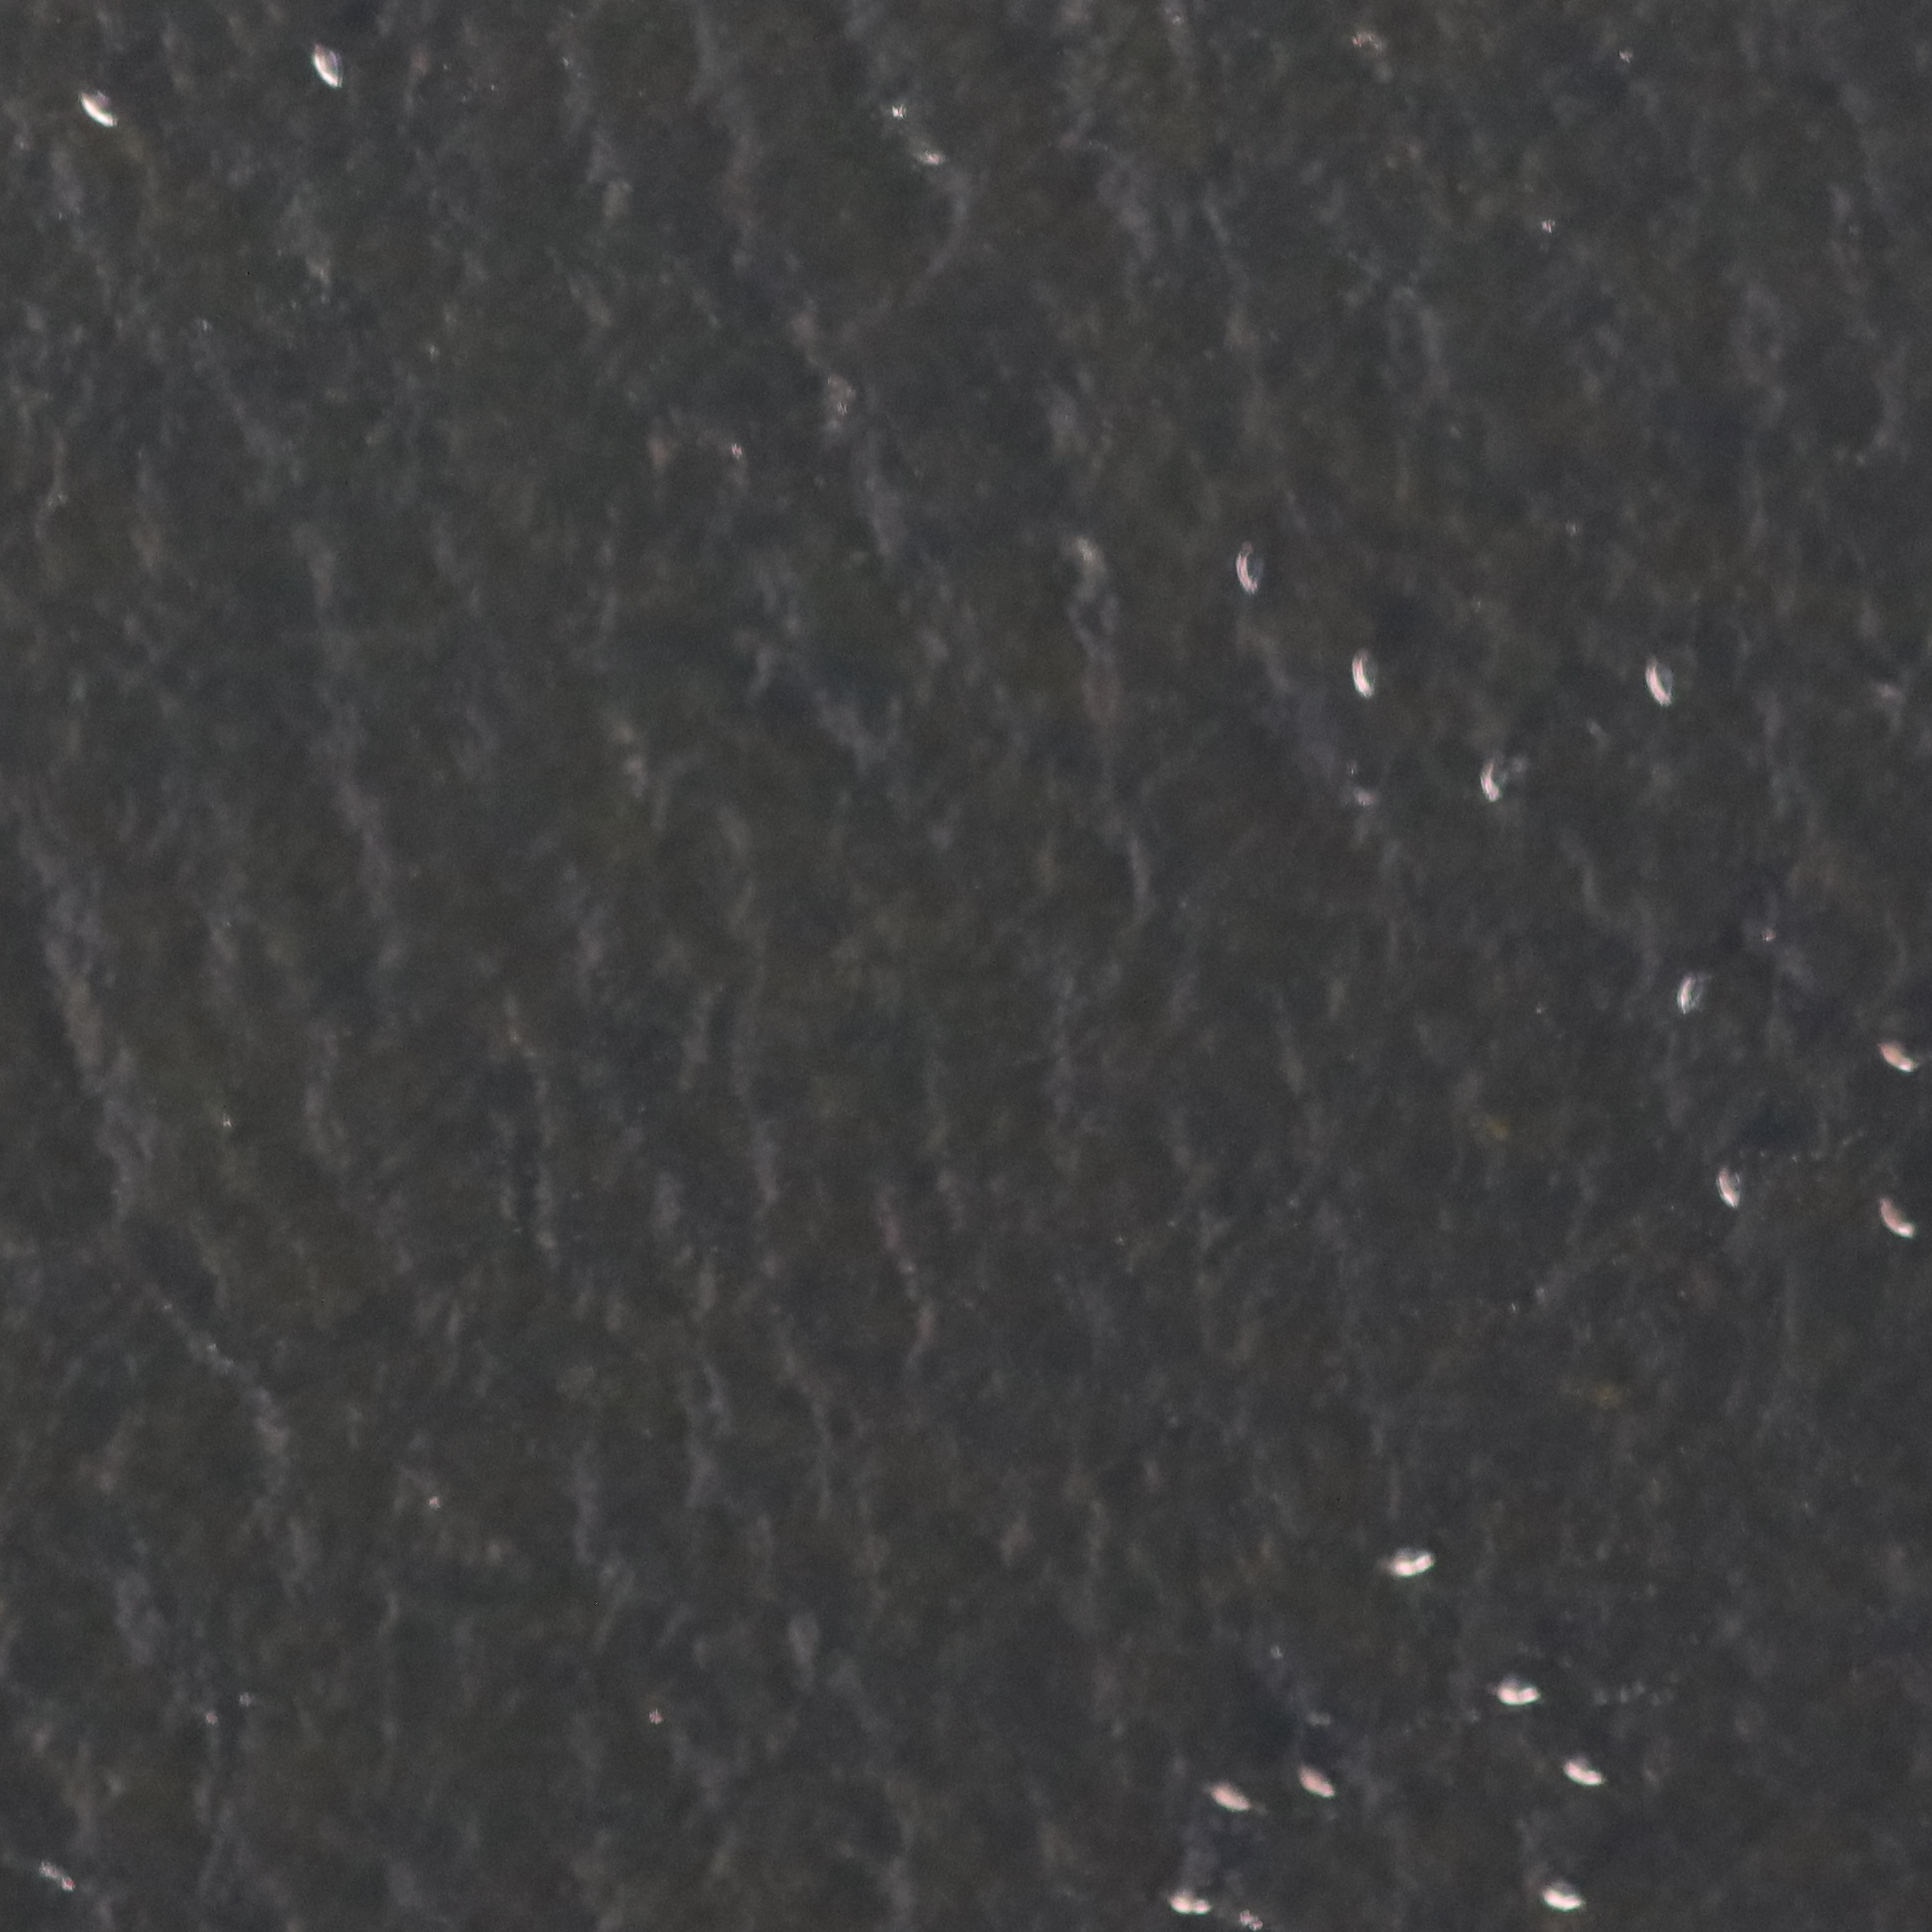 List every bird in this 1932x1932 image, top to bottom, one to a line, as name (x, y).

brant (326, 65)
brant (100, 105)
brant (1250, 570)
brant (1367, 672)
brant (1662, 682)
brant (1494, 779)
brant (1694, 994)
brant (1894, 1055)
brant (1729, 1185)
brant (1900, 1216)
brant (1413, 1563)
brant (1514, 1685)
brant (1314, 1774)
brant (1582, 1779)
brant (1236, 1797)
brant (1561, 1894)
brant (1192, 1901)